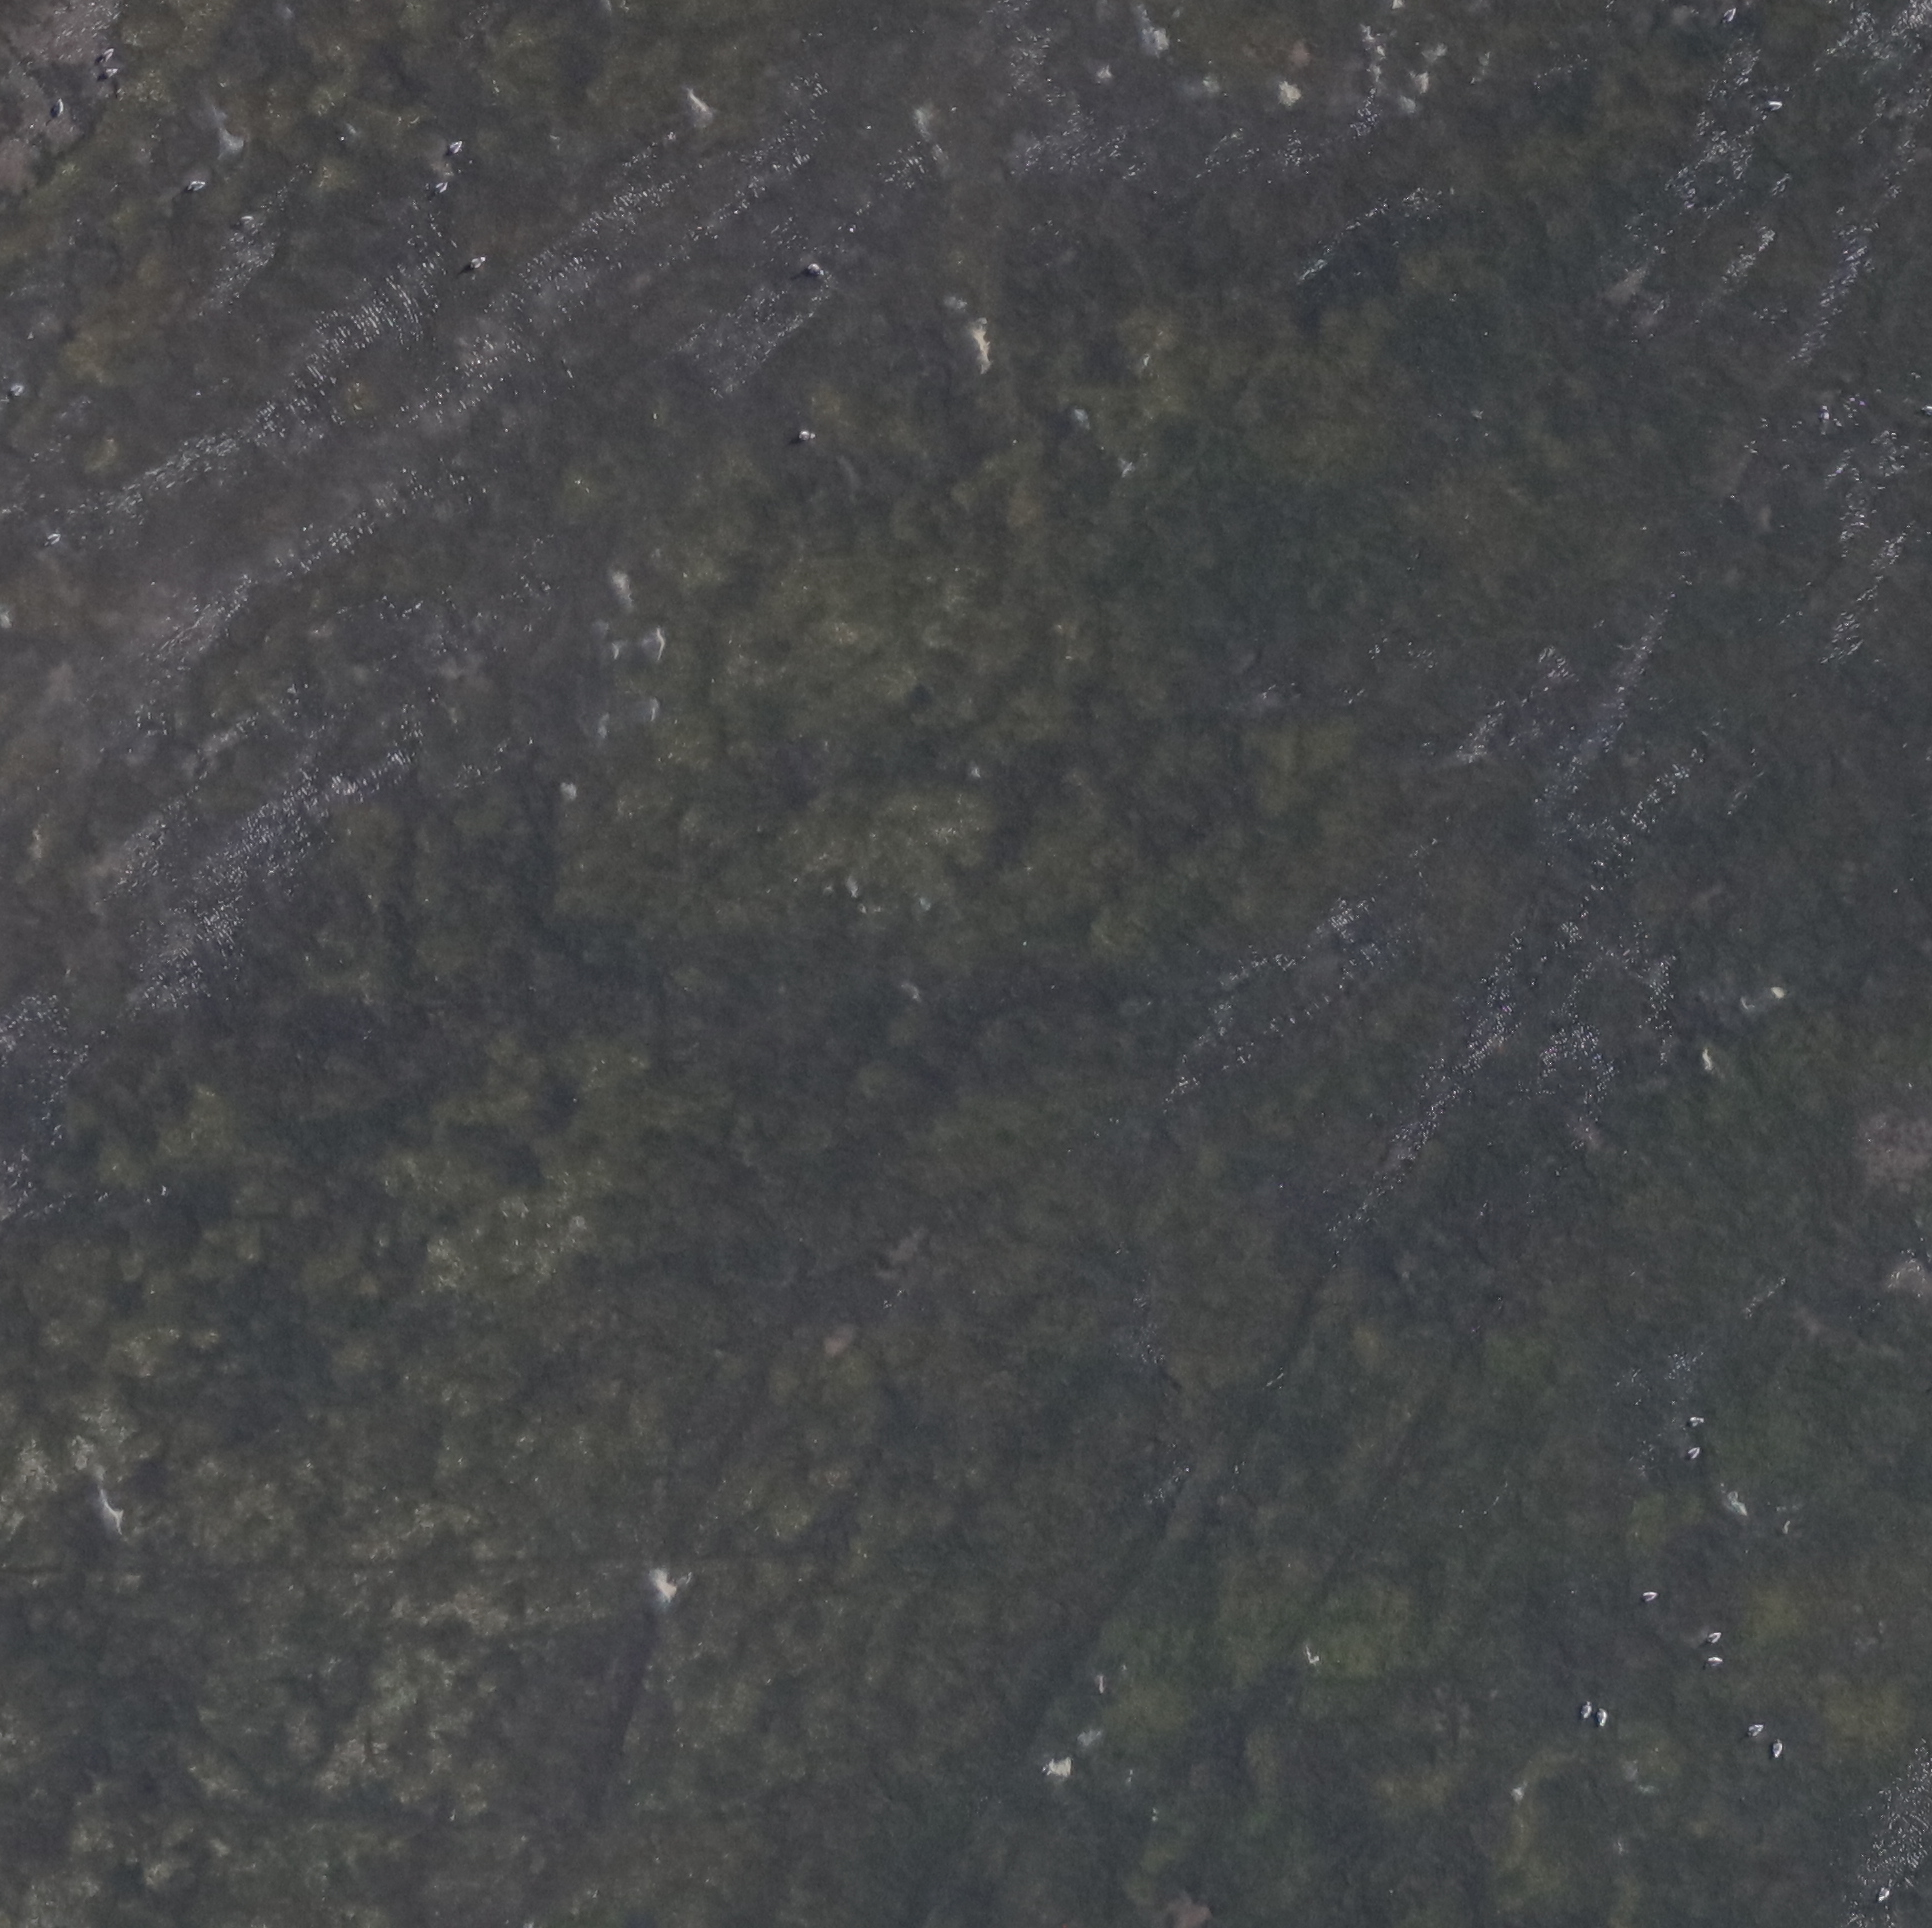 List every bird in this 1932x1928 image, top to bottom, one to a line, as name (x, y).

brant (1735, 12)
brant (107, 54)
brant (119, 78)
brant (55, 101)
brant (1777, 108)
brant (451, 146)
brant (447, 178)
brant (197, 188)
brant (255, 221)
brant (470, 253)
brant (815, 275)
brant (4, 383)
brant (1828, 412)
brant (807, 435)
brant (53, 542)
brant (1700, 1416)
brant (1695, 1450)
brant (1648, 1593)
brant (1709, 1633)
brant (1711, 1667)
brant (1587, 1709)
brant (1604, 1722)
brant (1748, 1723)
brant (1779, 1745)
brant (1888, 1889)